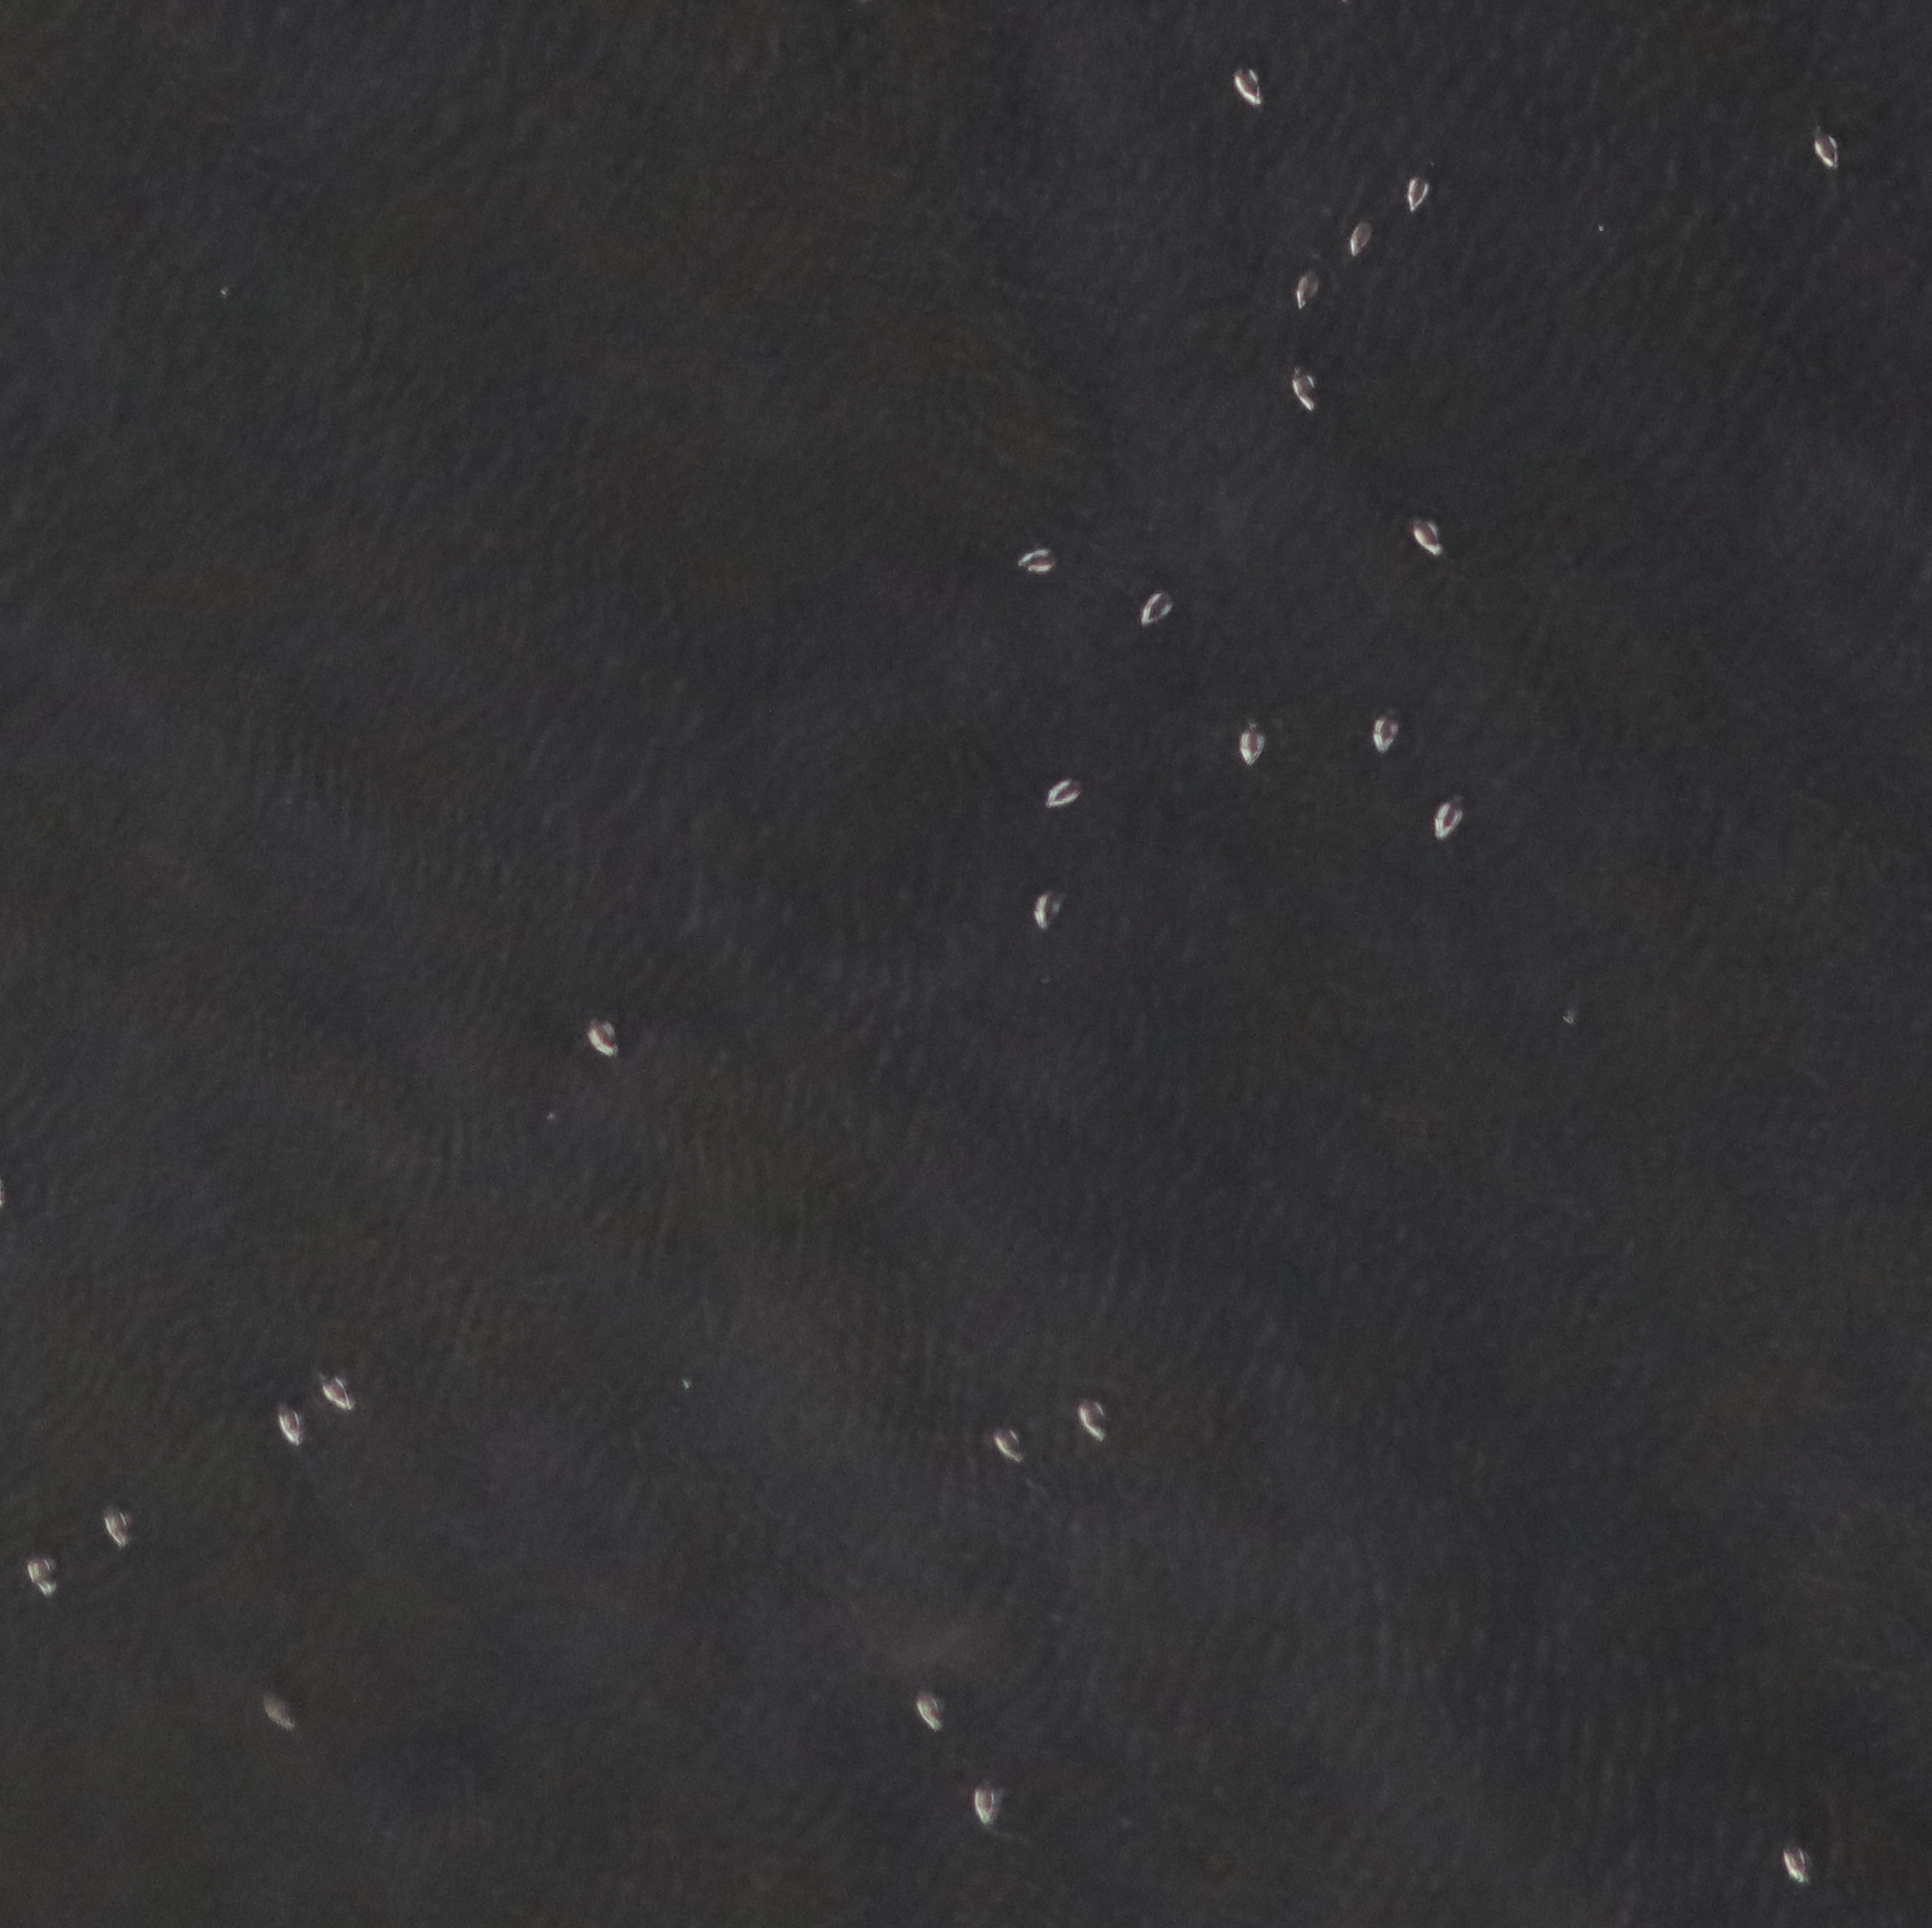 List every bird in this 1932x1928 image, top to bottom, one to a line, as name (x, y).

brant (1247, 83)
brant (1825, 146)
brant (1418, 192)
brant (1360, 235)
brant (1305, 287)
brant (1304, 385)
brant (1424, 534)
brant (1038, 560)
brant (1156, 607)
brant (1388, 729)
brant (1253, 741)
brant (1068, 795)
brant (1447, 820)
brant (1049, 909)
brant (605, 1038)
brant (336, 1390)
brant (1091, 1417)
brant (288, 1420)
brant (1006, 1442)
brant (117, 1526)
brant (42, 1571)
brant (931, 1708)
Canada goose (279, 1710)
brant (987, 1803)
brant (1794, 1861)